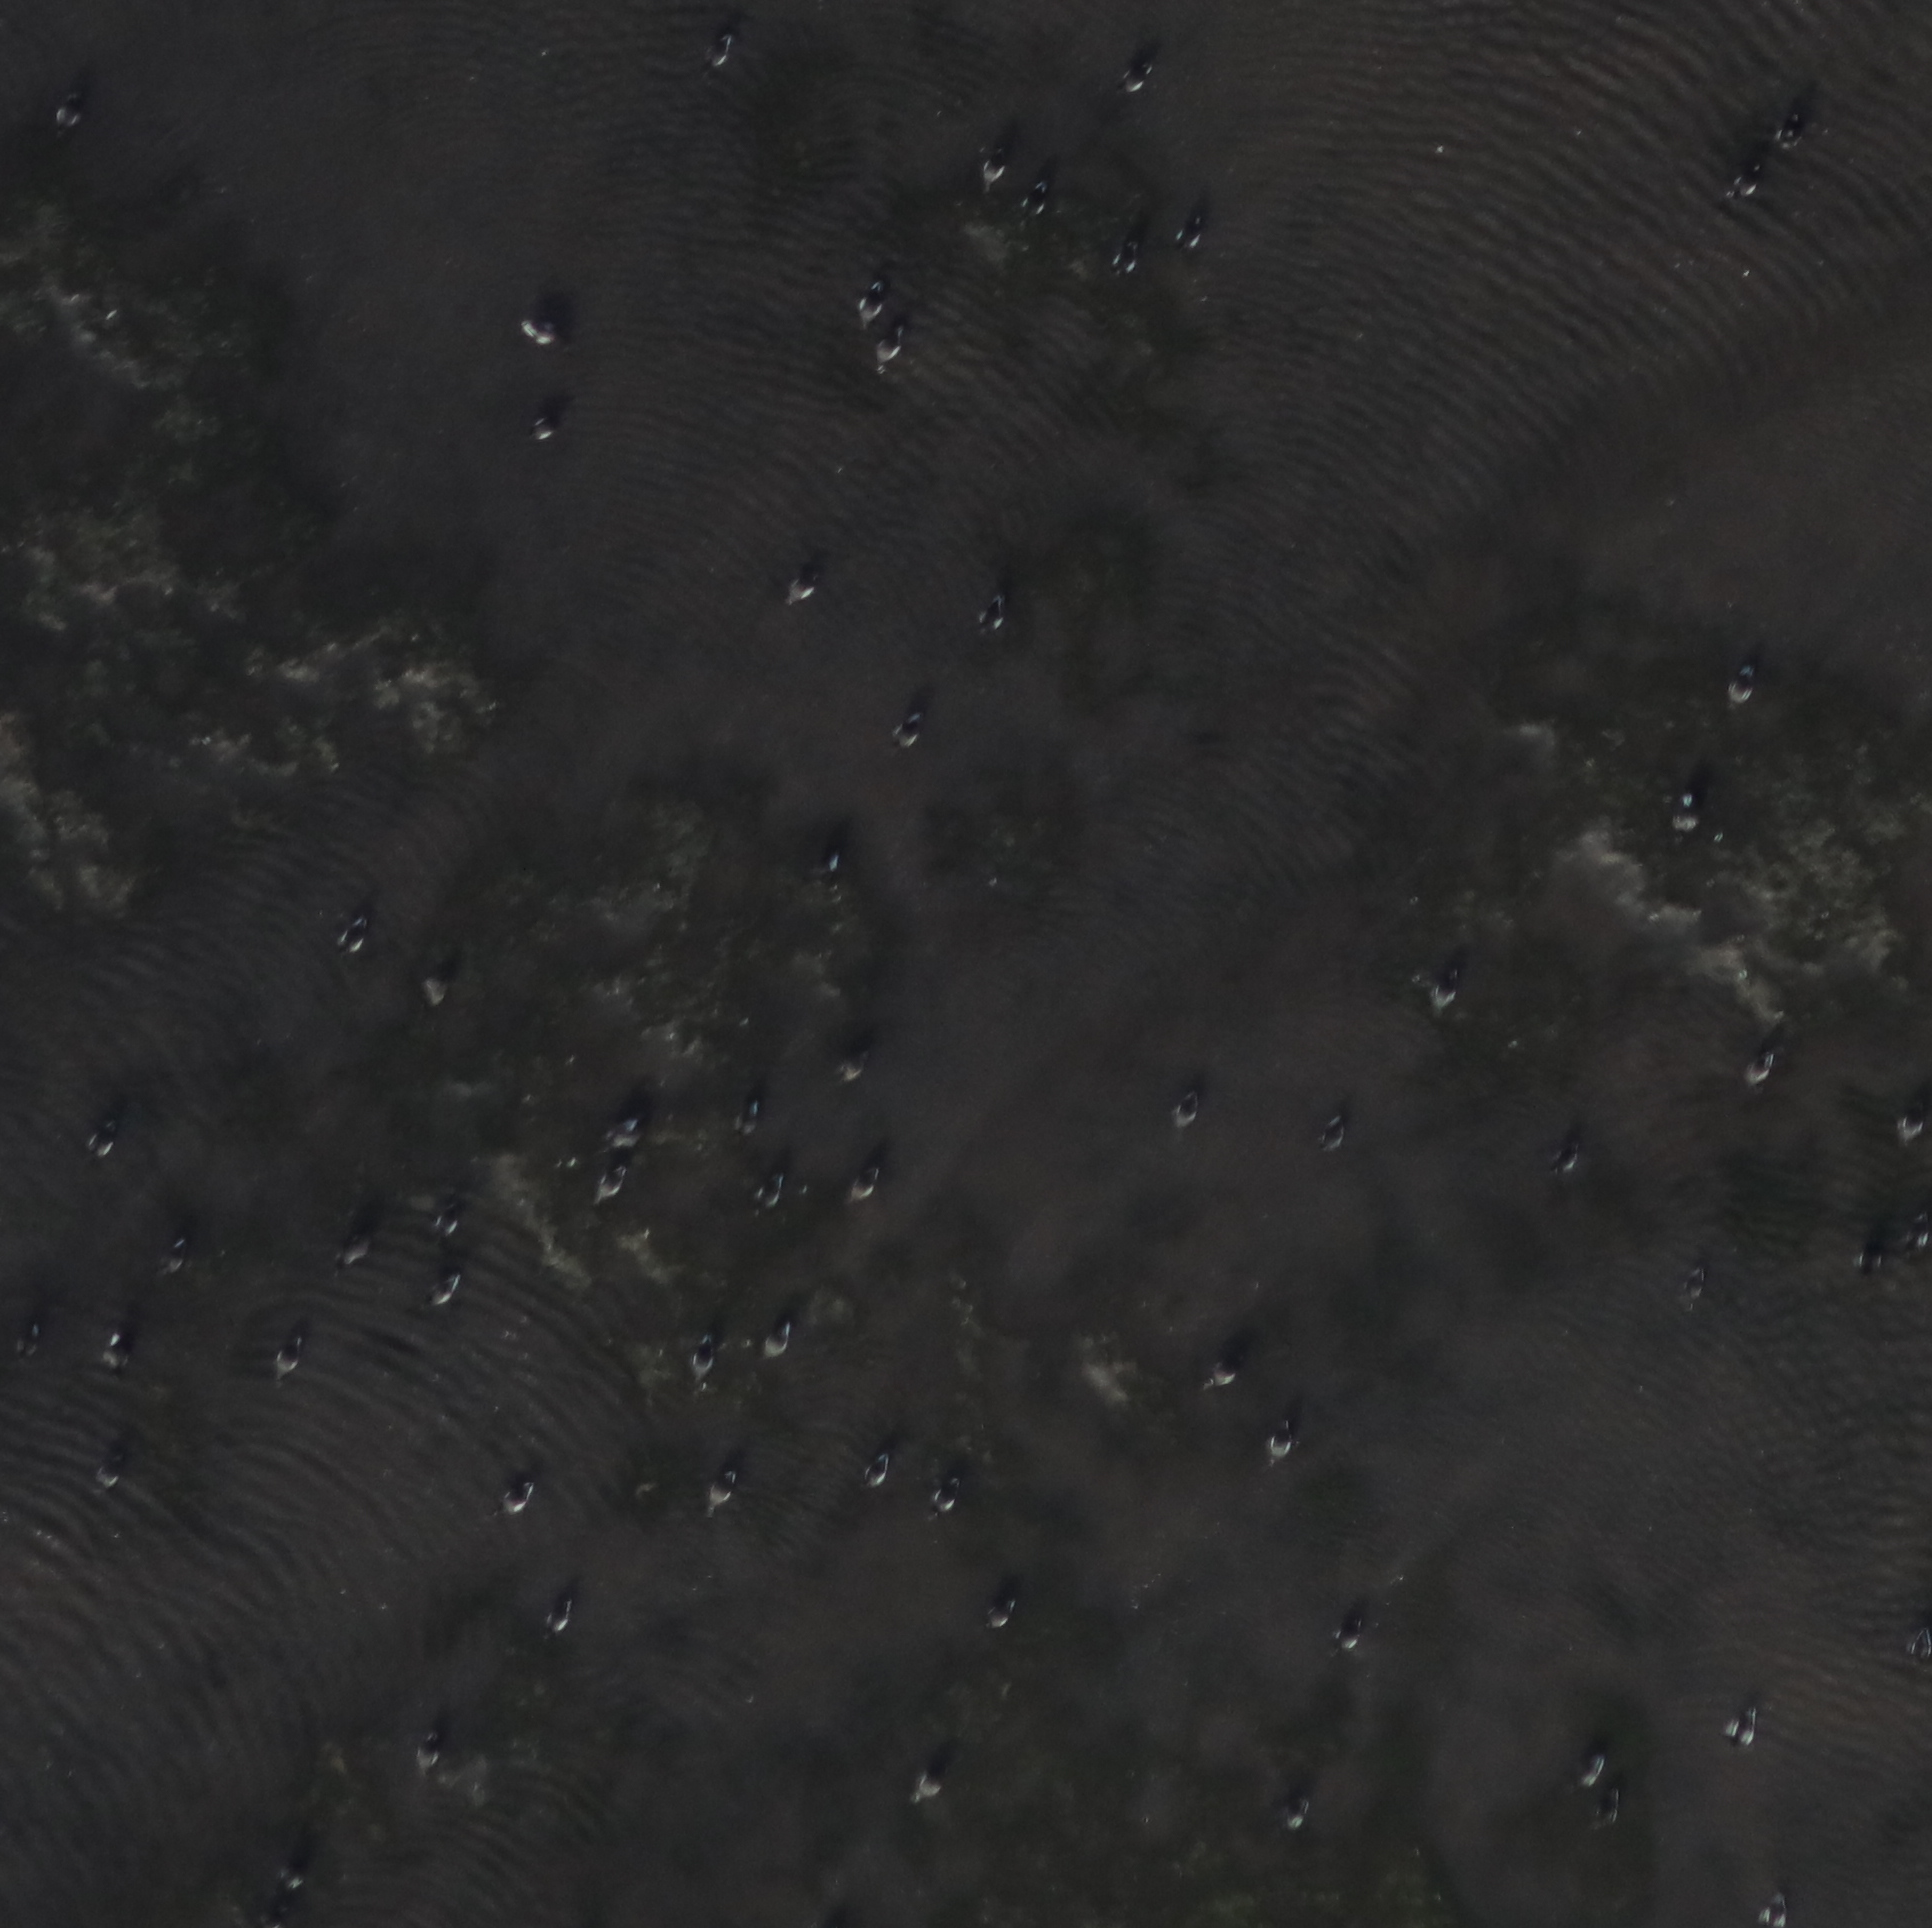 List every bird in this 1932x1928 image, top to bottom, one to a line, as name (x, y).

brant (720, 52)
brant (1132, 76)
brant (66, 117)
brant (1797, 133)
brant (996, 168)
brant (1742, 185)
brant (1034, 202)
brant (1188, 234)
brant (1129, 267)
brant (869, 304)
brant (545, 331)
brant (884, 349)
brant (546, 423)
brant (800, 587)
brant (996, 612)
brant (1742, 686)
brant (907, 732)
brant (1690, 815)
brant (829, 865)
brant (353, 937)
brant (1450, 991)
brant (854, 1059)
brant (1761, 1069)
brant (1186, 1093)
brant (1921, 1115)
brant (741, 1116)
brant (622, 1130)
brant (1337, 1135)
brant (99, 1140)
brant (1571, 1167)
brant (613, 1179)
brant (766, 1183)
brant (857, 1196)
brant (460, 1223)
brant (1921, 1233)
brant (1871, 1253)
brant (347, 1256)
brant (175, 1259)
brant (1694, 1282)
brant (448, 1289)
brant (32, 1341)
brant (779, 1343)
brant (117, 1356)
brant (285, 1361)
brant (707, 1365)
brant (1226, 1367)
brant (1285, 1440)
brant (878, 1469)
brant (110, 1480)
brant (726, 1486)
brant (513, 1497)
brant (948, 1503)
brant (1002, 1608)
brant (561, 1628)
brant (1350, 1634)
brant (1917, 1637)
brant (1740, 1724)
brant (428, 1757)
brant (1600, 1768)
brant (928, 1778)
brant (1604, 1807)
brant (1294, 1811)
brant (288, 1888)
brant (1779, 1909)